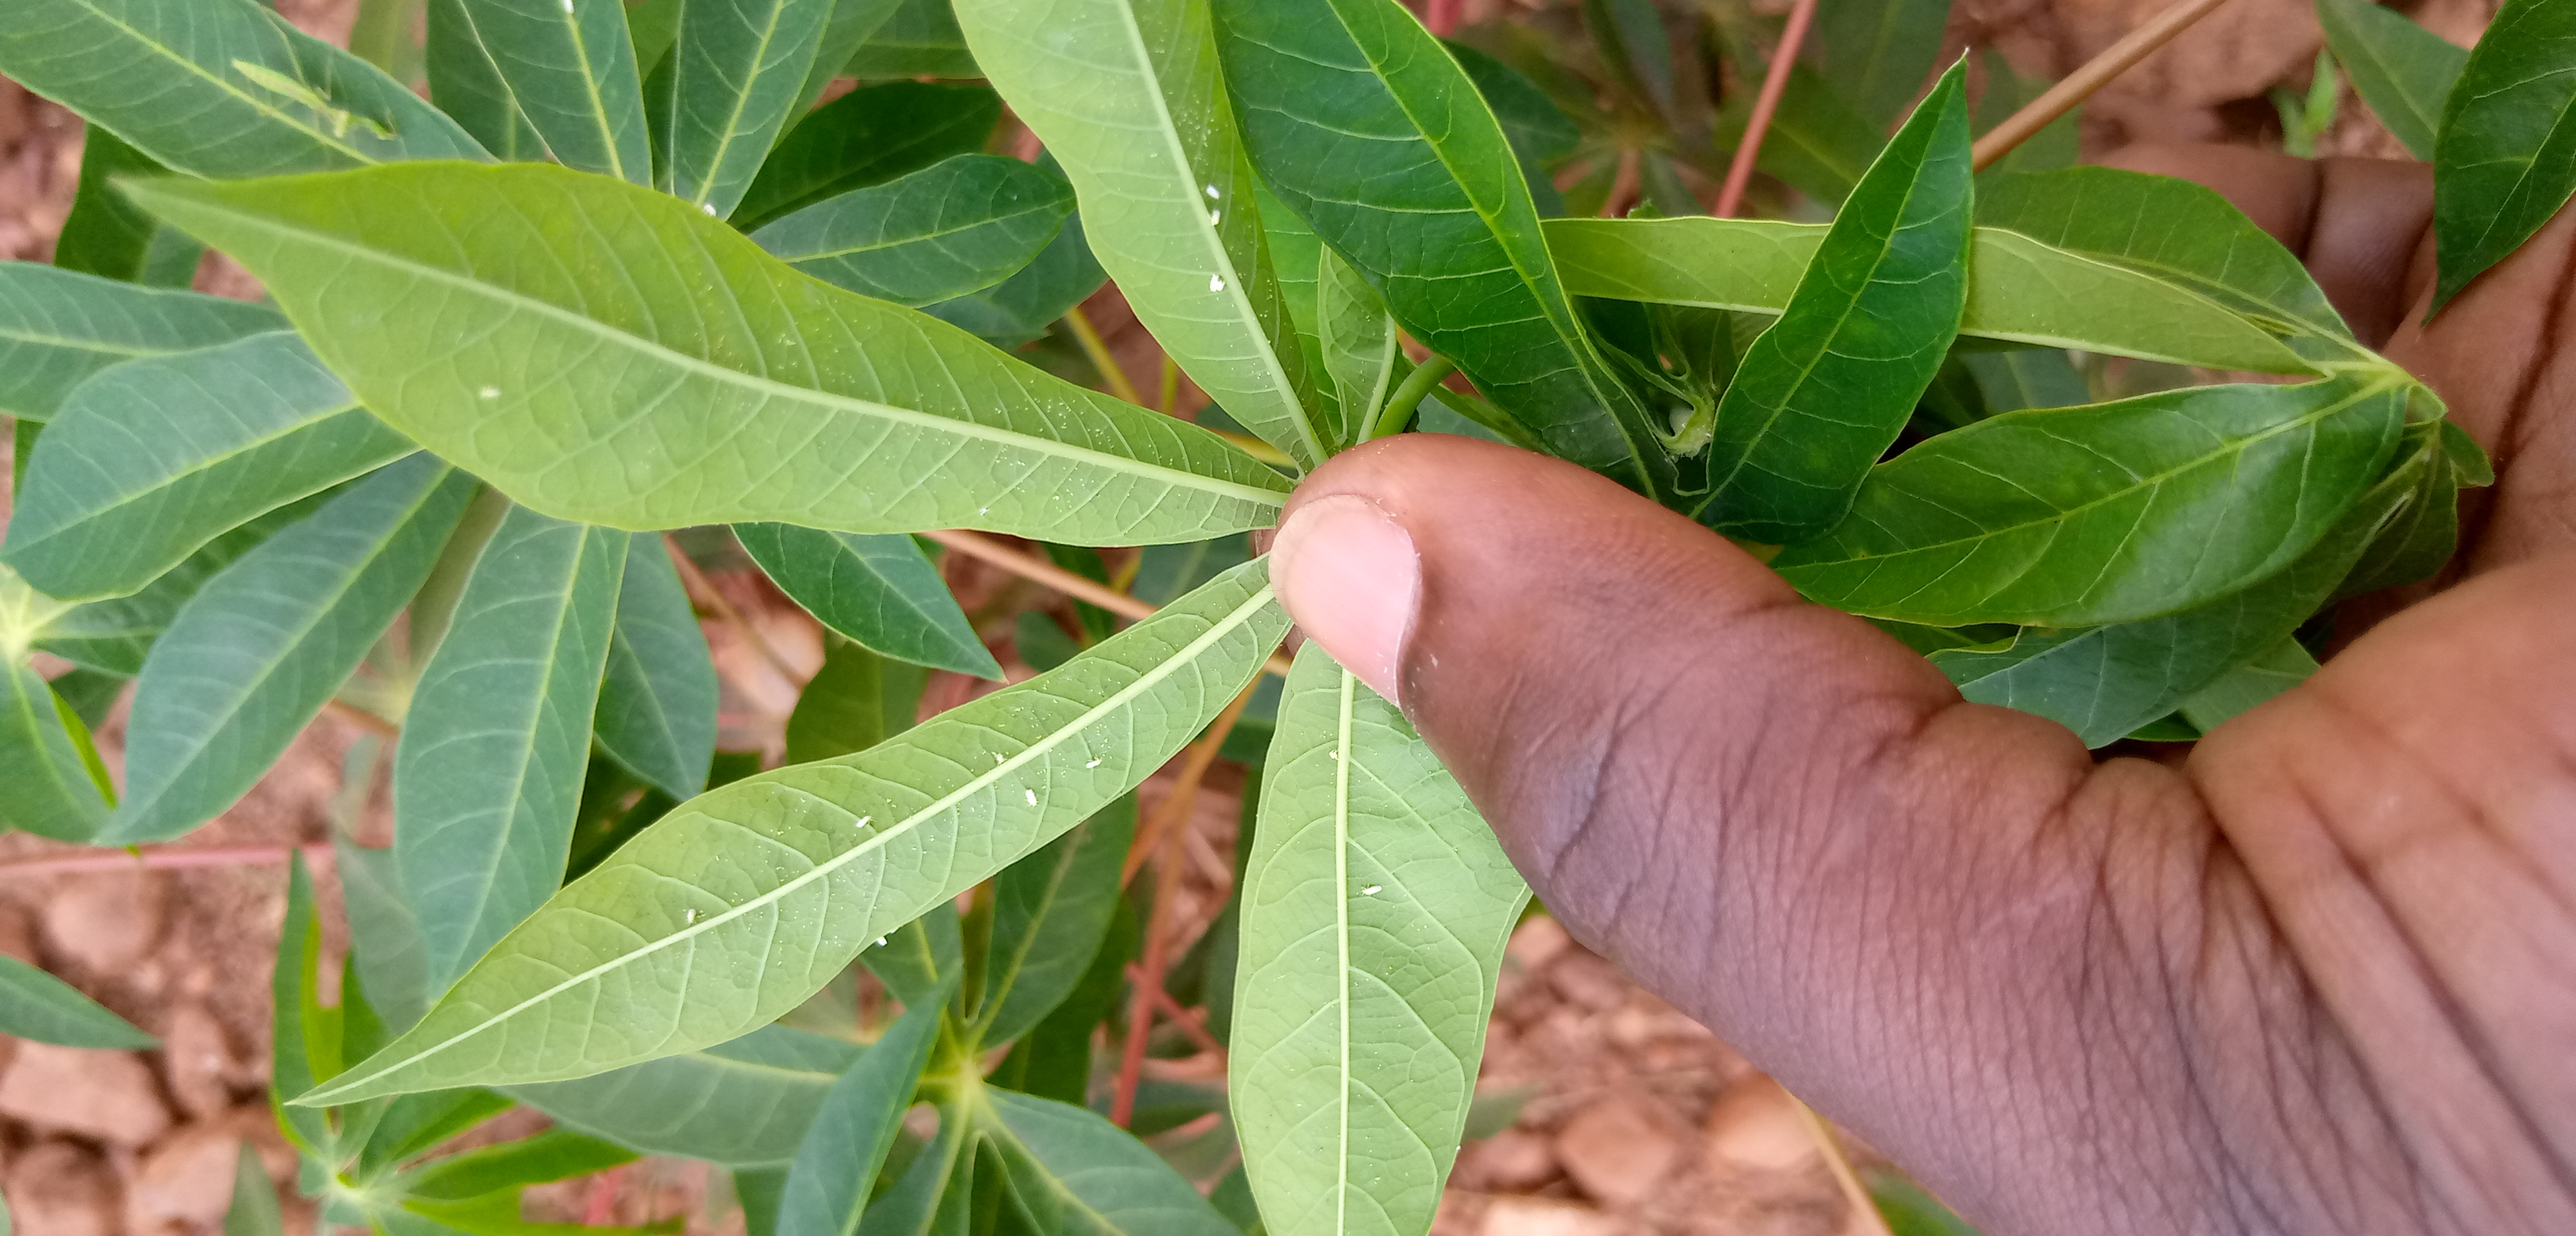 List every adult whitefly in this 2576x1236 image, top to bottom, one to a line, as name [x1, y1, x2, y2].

whitefly [1204, 185, 1222, 201]
whitefly [701, 201, 718, 218]
whitefly [1211, 208, 1224, 227]
whitefly [1209, 269, 1218, 294]
whitefly [1218, 277, 1224, 294]
whitefly [478, 383, 504, 400]
whitefly [1327, 747, 1341, 762]
whitefly [993, 749, 1007, 767]
whitefly [1085, 756, 1104, 769]
whitefly [1025, 787, 1038, 808]
whitefly [855, 814, 874, 829]
whitefly [1357, 883, 1383, 897]
whitefly [685, 906, 699, 926]
whitefly [876, 935, 889, 948]